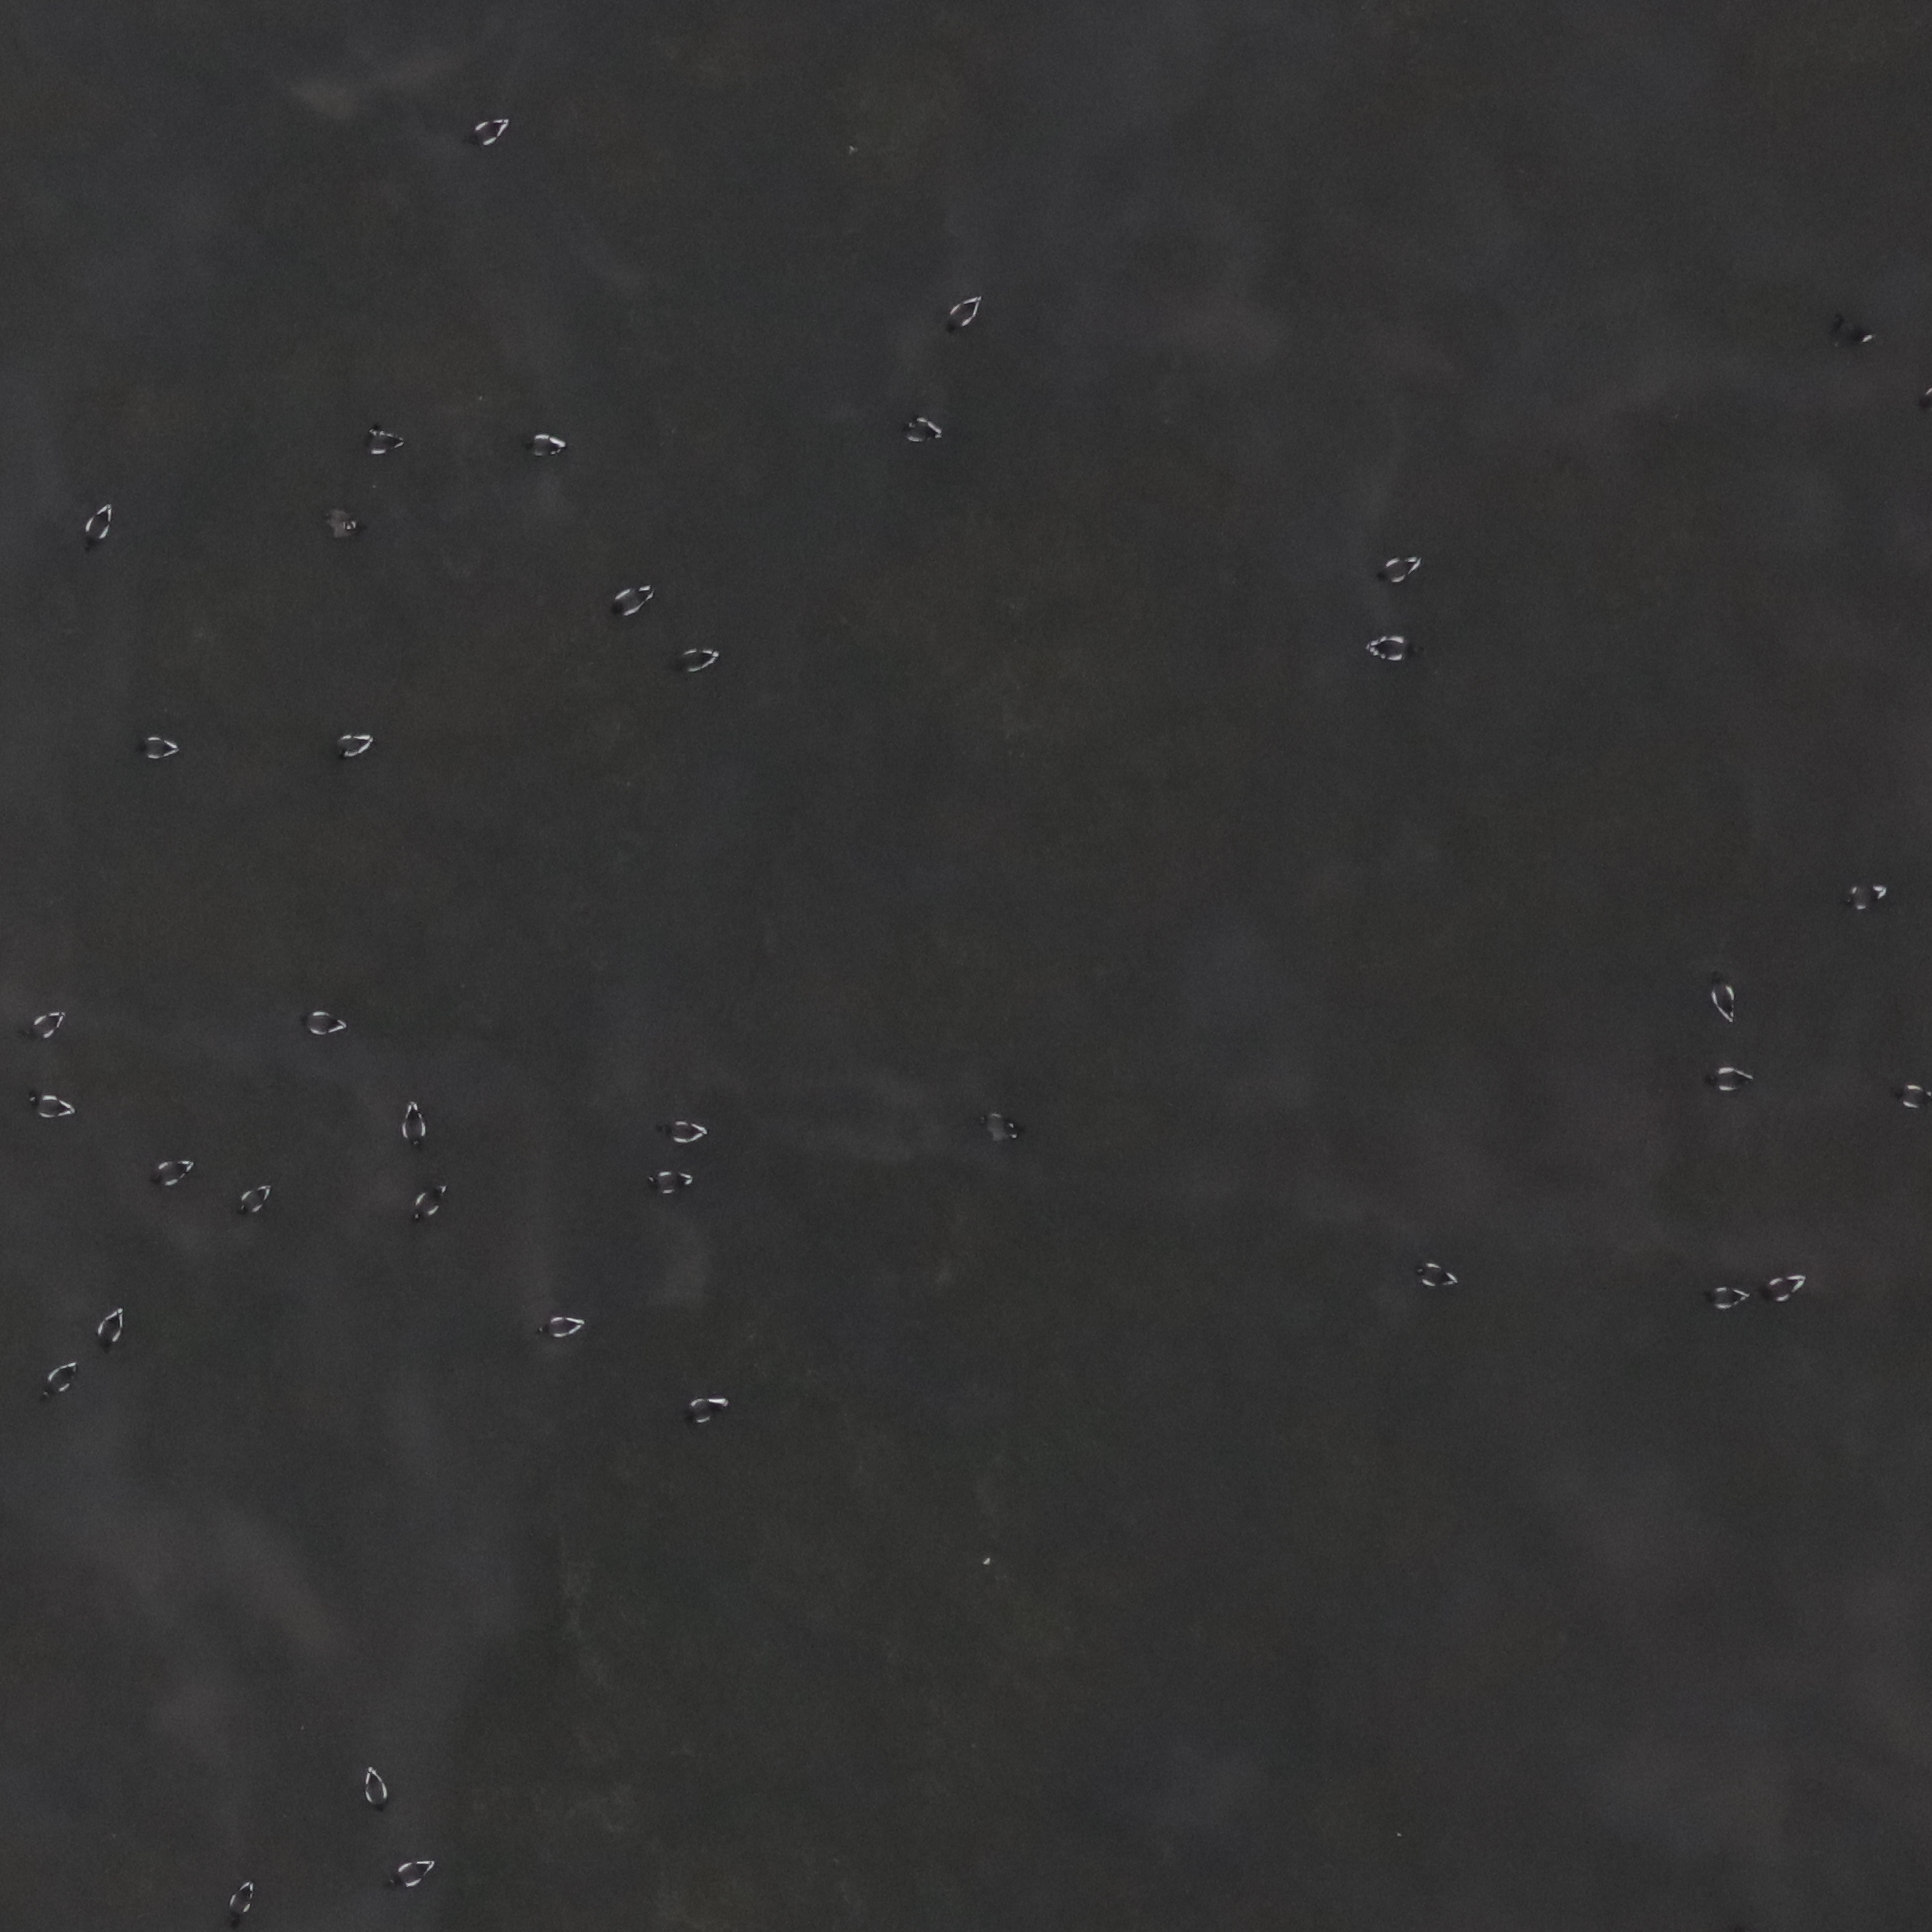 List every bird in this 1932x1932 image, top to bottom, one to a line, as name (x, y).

brant (488, 131)
brant (963, 314)
brant (1854, 331)
brant (922, 430)
brant (382, 440)
brant (546, 446)
brant (341, 523)
brant (98, 525)
brant (1399, 570)
brant (632, 600)
brant (1393, 648)
brant (695, 661)
brant (353, 745)
brant (157, 747)
brant (1865, 894)
brant (1725, 999)
brant (322, 1024)
brant (46, 1026)
brant (1730, 1079)
brant (1916, 1098)
brant (51, 1108)
brant (415, 1127)
brant (1001, 1127)
brant (685, 1134)
brant (170, 1171)
brant (668, 1183)
brant (252, 1201)
brant (429, 1202)
brant (1438, 1276)
brant (1782, 1288)
brant (1727, 1298)
brant (110, 1328)
brant (561, 1328)
brant (59, 1380)
brant (702, 1410)
brant (375, 1790)
brant (411, 1873)
brant (243, 1901)